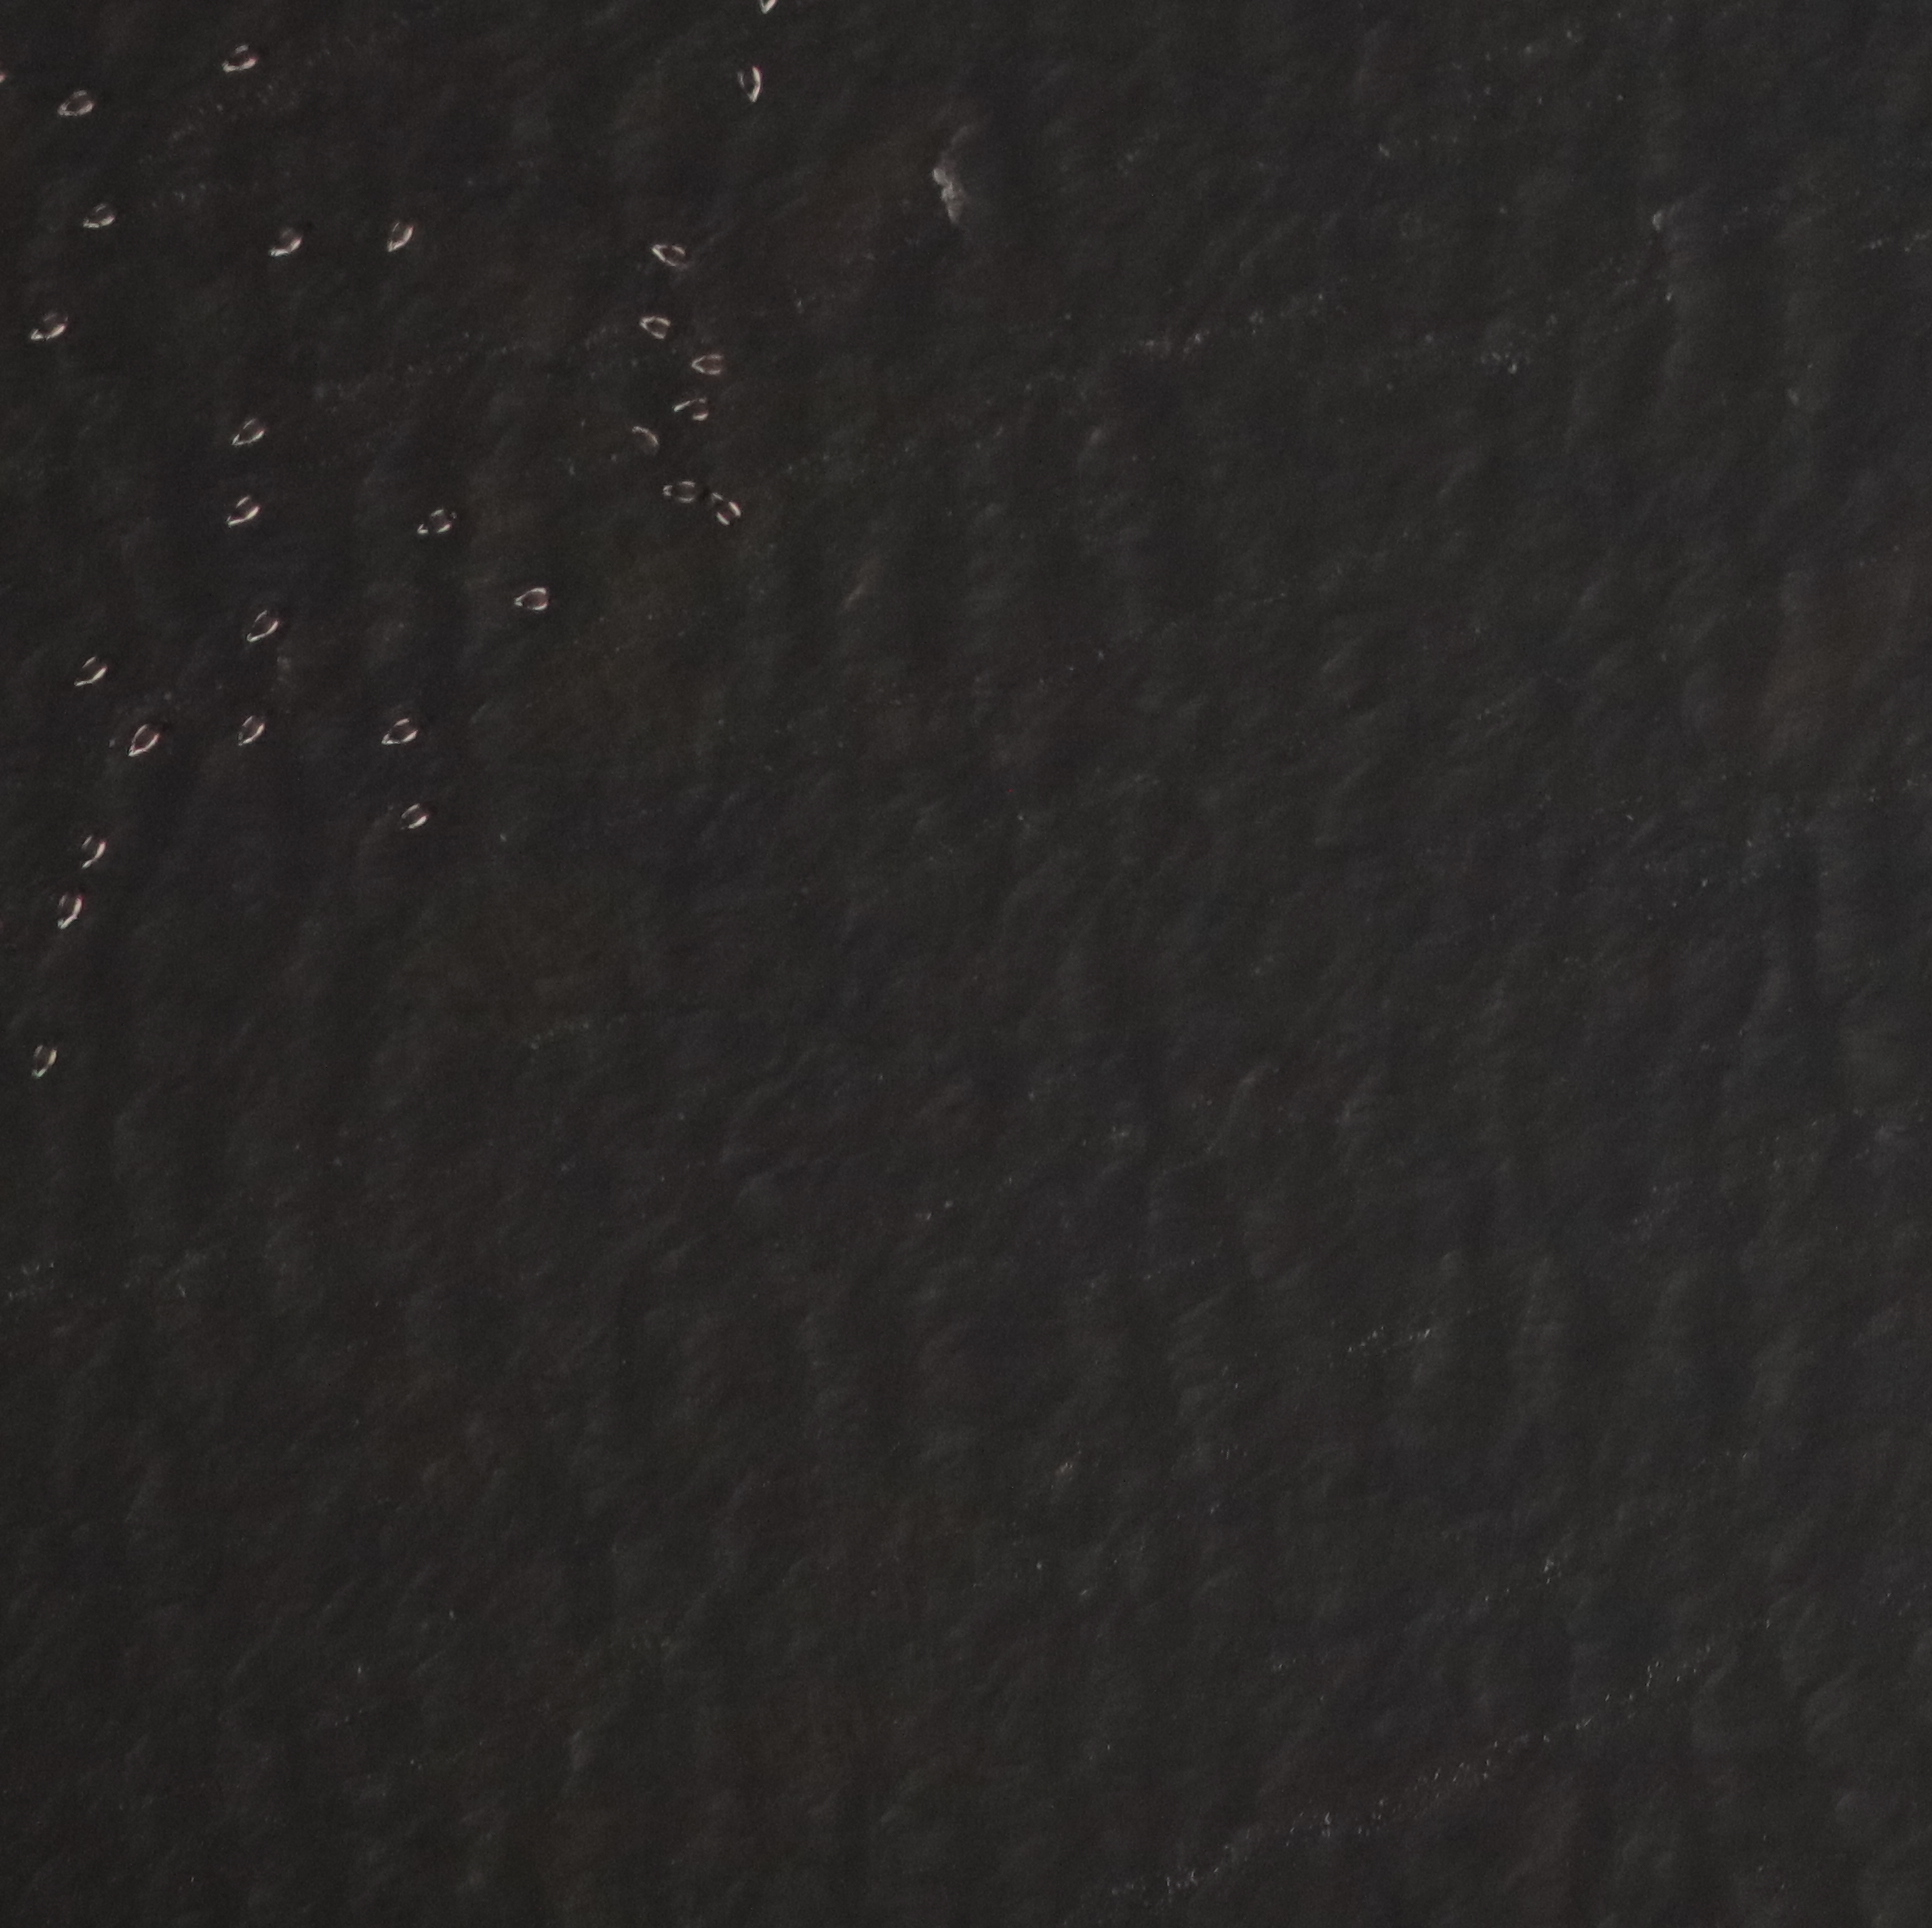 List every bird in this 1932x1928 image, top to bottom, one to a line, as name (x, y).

brant (242, 59)
brant (750, 82)
brant (79, 103)
brant (100, 214)
brant (401, 235)
brant (289, 241)
brant (672, 256)
brant (52, 327)
brant (658, 328)
brant (710, 361)
brant (695, 411)
brant (250, 431)
brant (648, 437)
brant (686, 493)
brant (245, 512)
brant (727, 512)
brant (437, 523)
brant (537, 600)
brant (266, 624)
brant (91, 672)
brant (253, 729)
brant (403, 730)
brant (144, 739)
brant (415, 816)
brant (93, 851)
brant (68, 908)
brant (44, 1058)